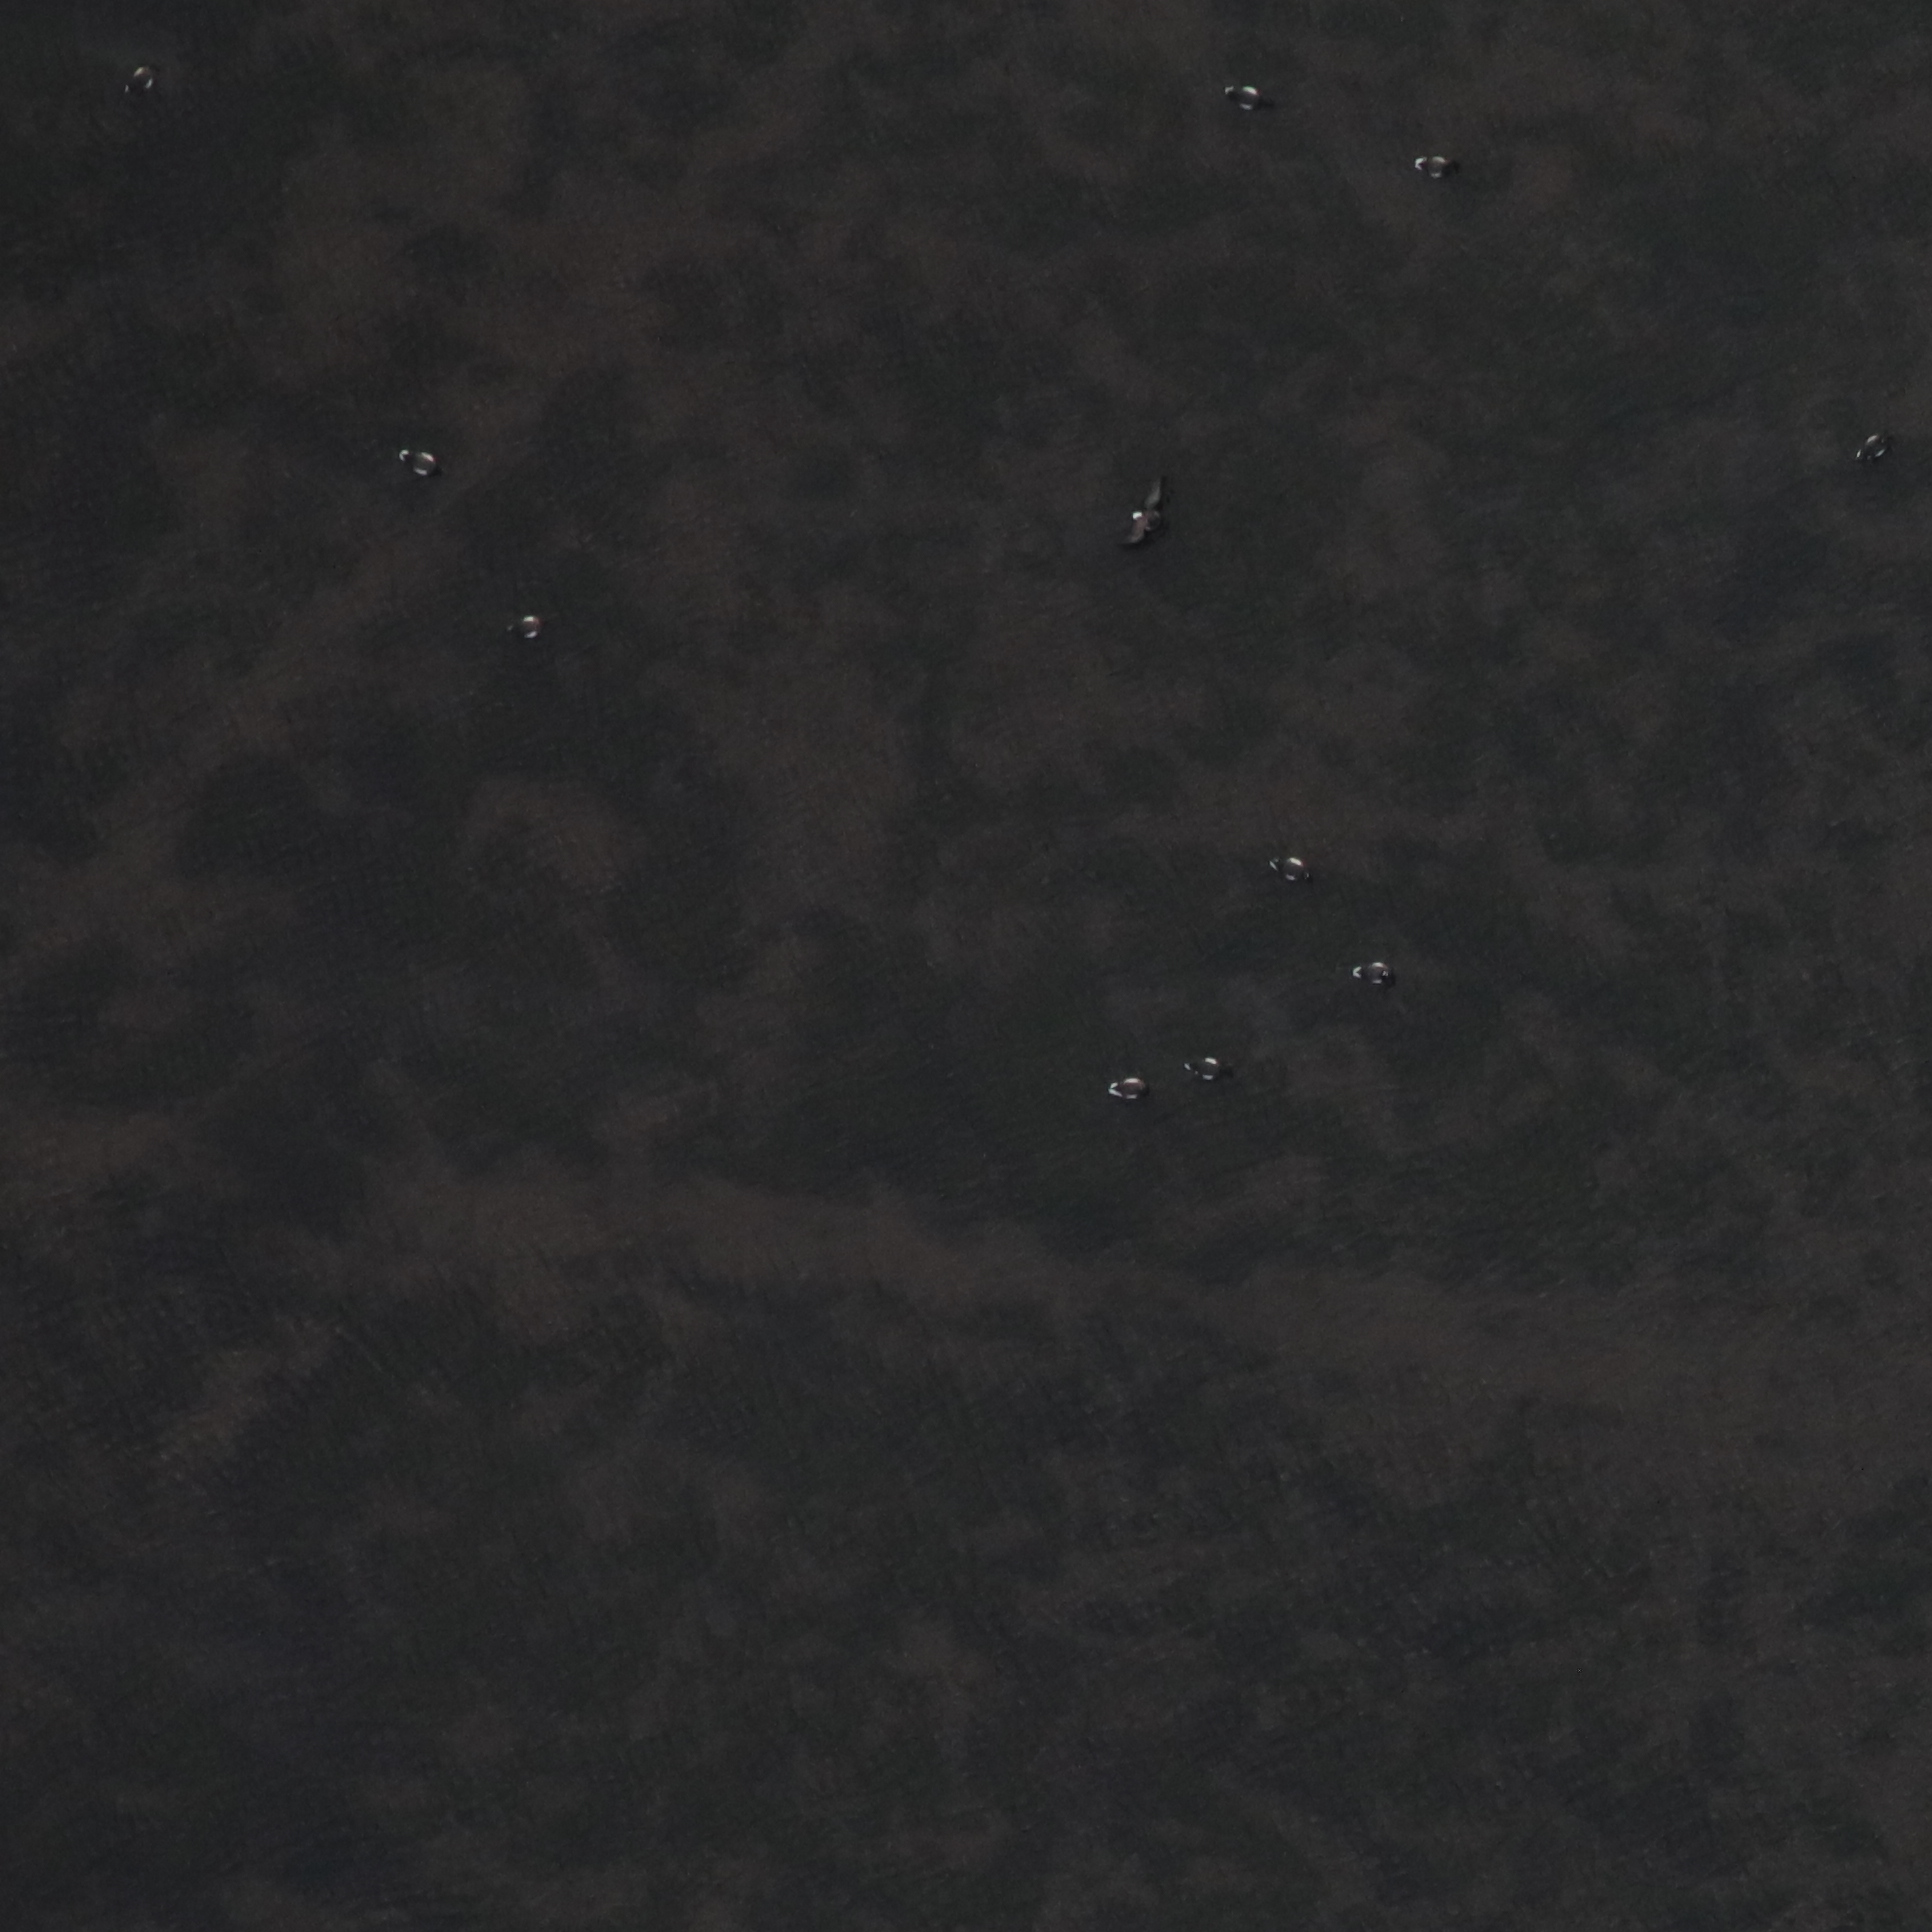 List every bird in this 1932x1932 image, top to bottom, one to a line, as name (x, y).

brant (143, 77)
brant (1247, 98)
brant (1436, 166)
brant (1873, 447)
brant (420, 463)
brant (1145, 518)
brant (531, 627)
brant (1290, 870)
brant (1373, 972)
brant (1208, 1068)
brant (1129, 1088)